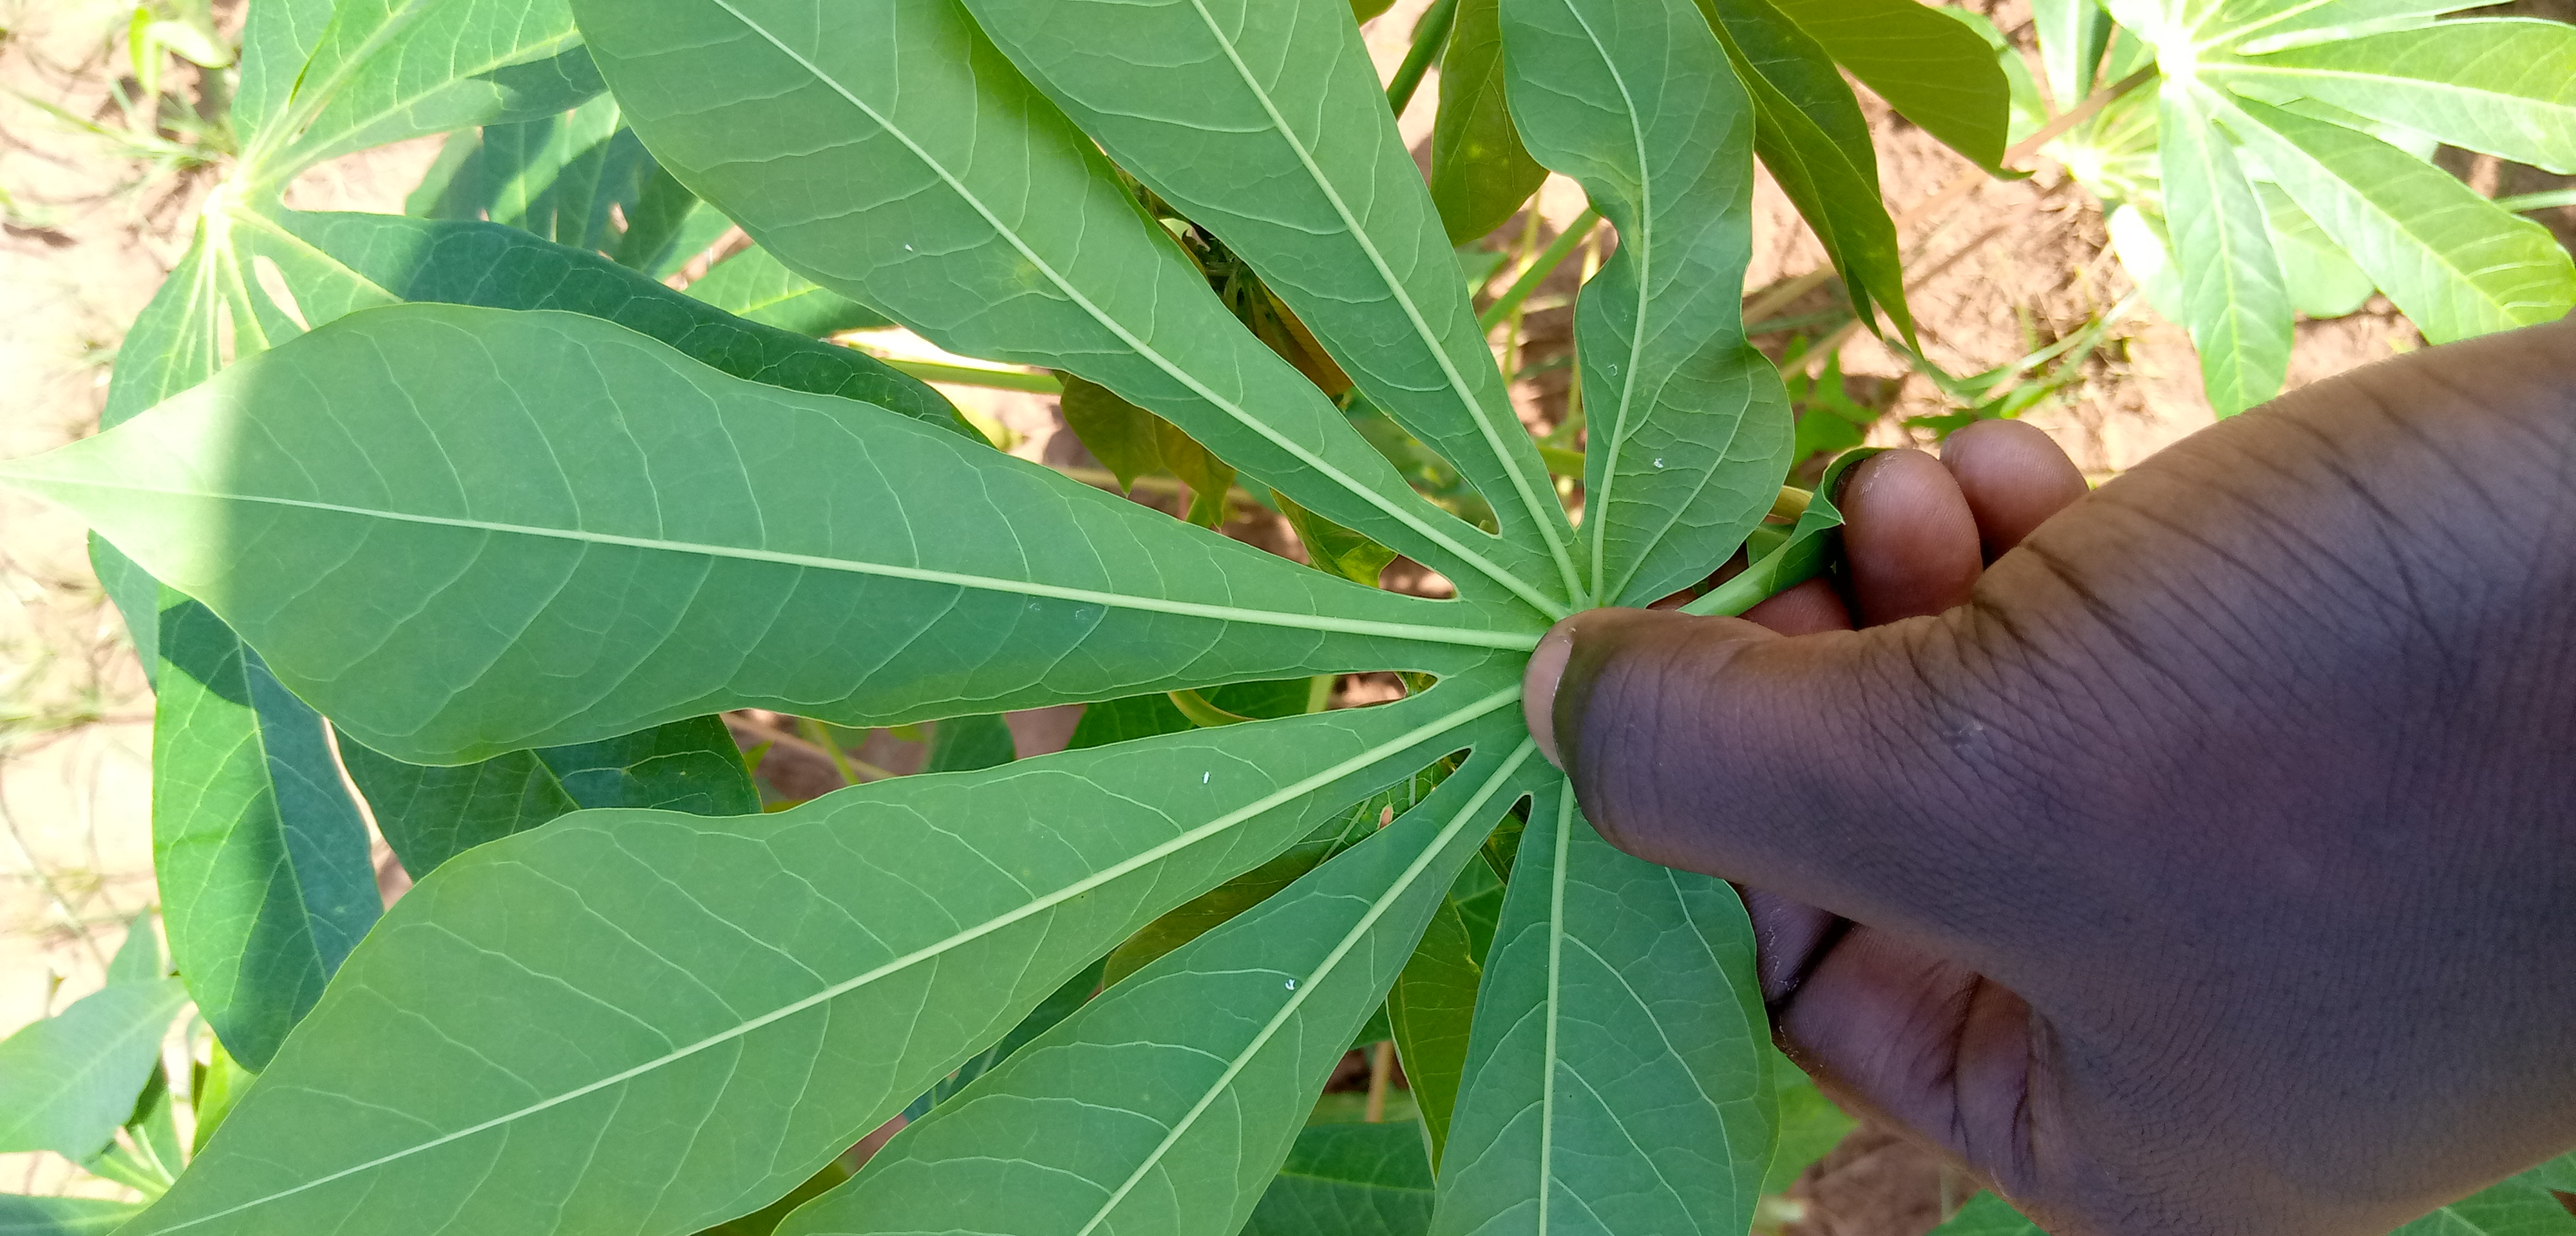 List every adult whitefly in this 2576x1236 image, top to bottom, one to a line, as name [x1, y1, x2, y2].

whitefly [901, 242, 916, 255]
whitefly [1652, 456, 1666, 473]
whitefly [1202, 768, 1212, 786]
whitefly [1283, 977, 1297, 993]